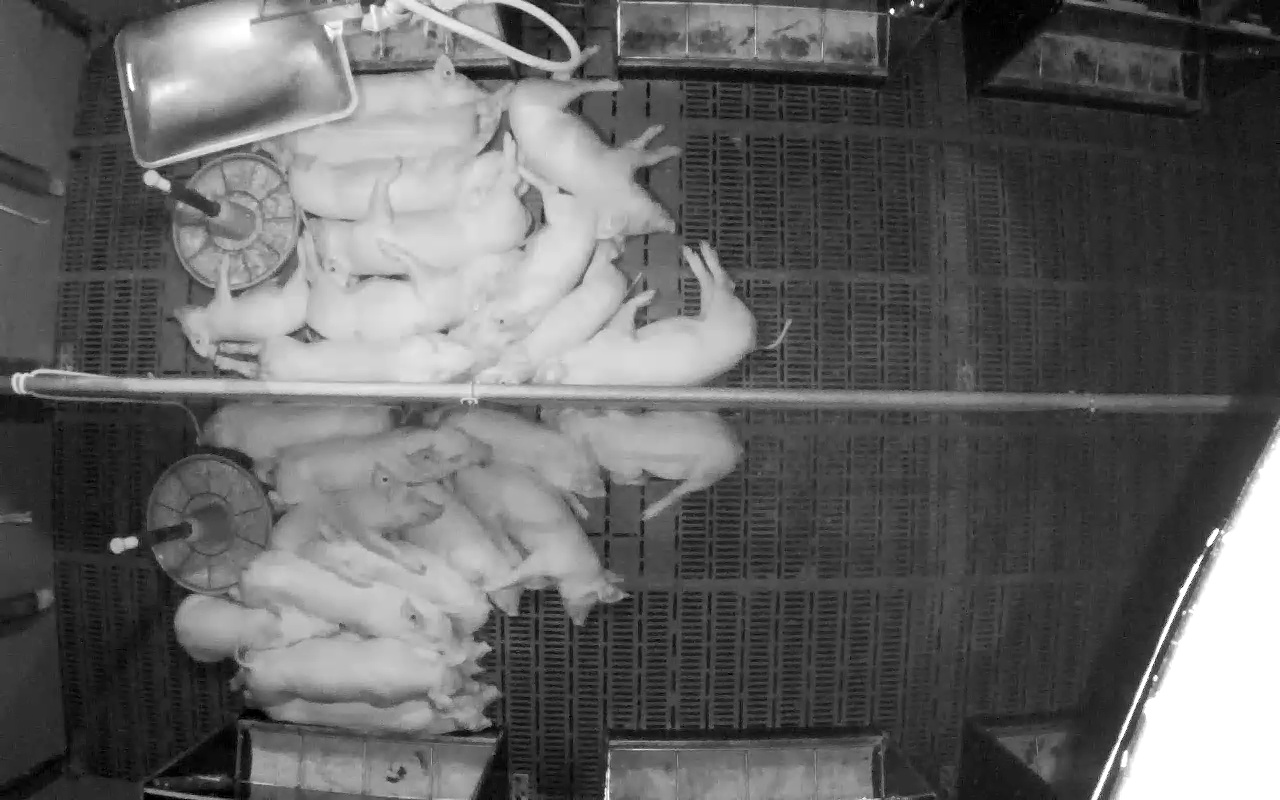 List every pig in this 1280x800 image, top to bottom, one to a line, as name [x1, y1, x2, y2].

pig [507, 42, 683, 254]
pig [354, 54, 492, 119]
pig [251, 82, 519, 165]
pig [302, 131, 533, 289]
pig [288, 143, 507, 221]
pig [447, 165, 599, 348]
pig [303, 229, 526, 341]
pig [172, 236, 312, 360]
pig [470, 238, 643, 384]
pig [531, 238, 794, 385]
pig [214, 323, 498, 384]
pig [273, 401, 495, 506]
pig [423, 402, 609, 522]
pig [195, 403, 393, 484]
pig [540, 409, 747, 522]
pig [265, 461, 445, 576]
pig [454, 461, 634, 627]
pig [399, 481, 557, 618]
pig [296, 522, 495, 641]
pig [239, 549, 467, 668]
pig [171, 593, 344, 664]
pig [230, 636, 483, 712]
pig [261, 685, 505, 737]